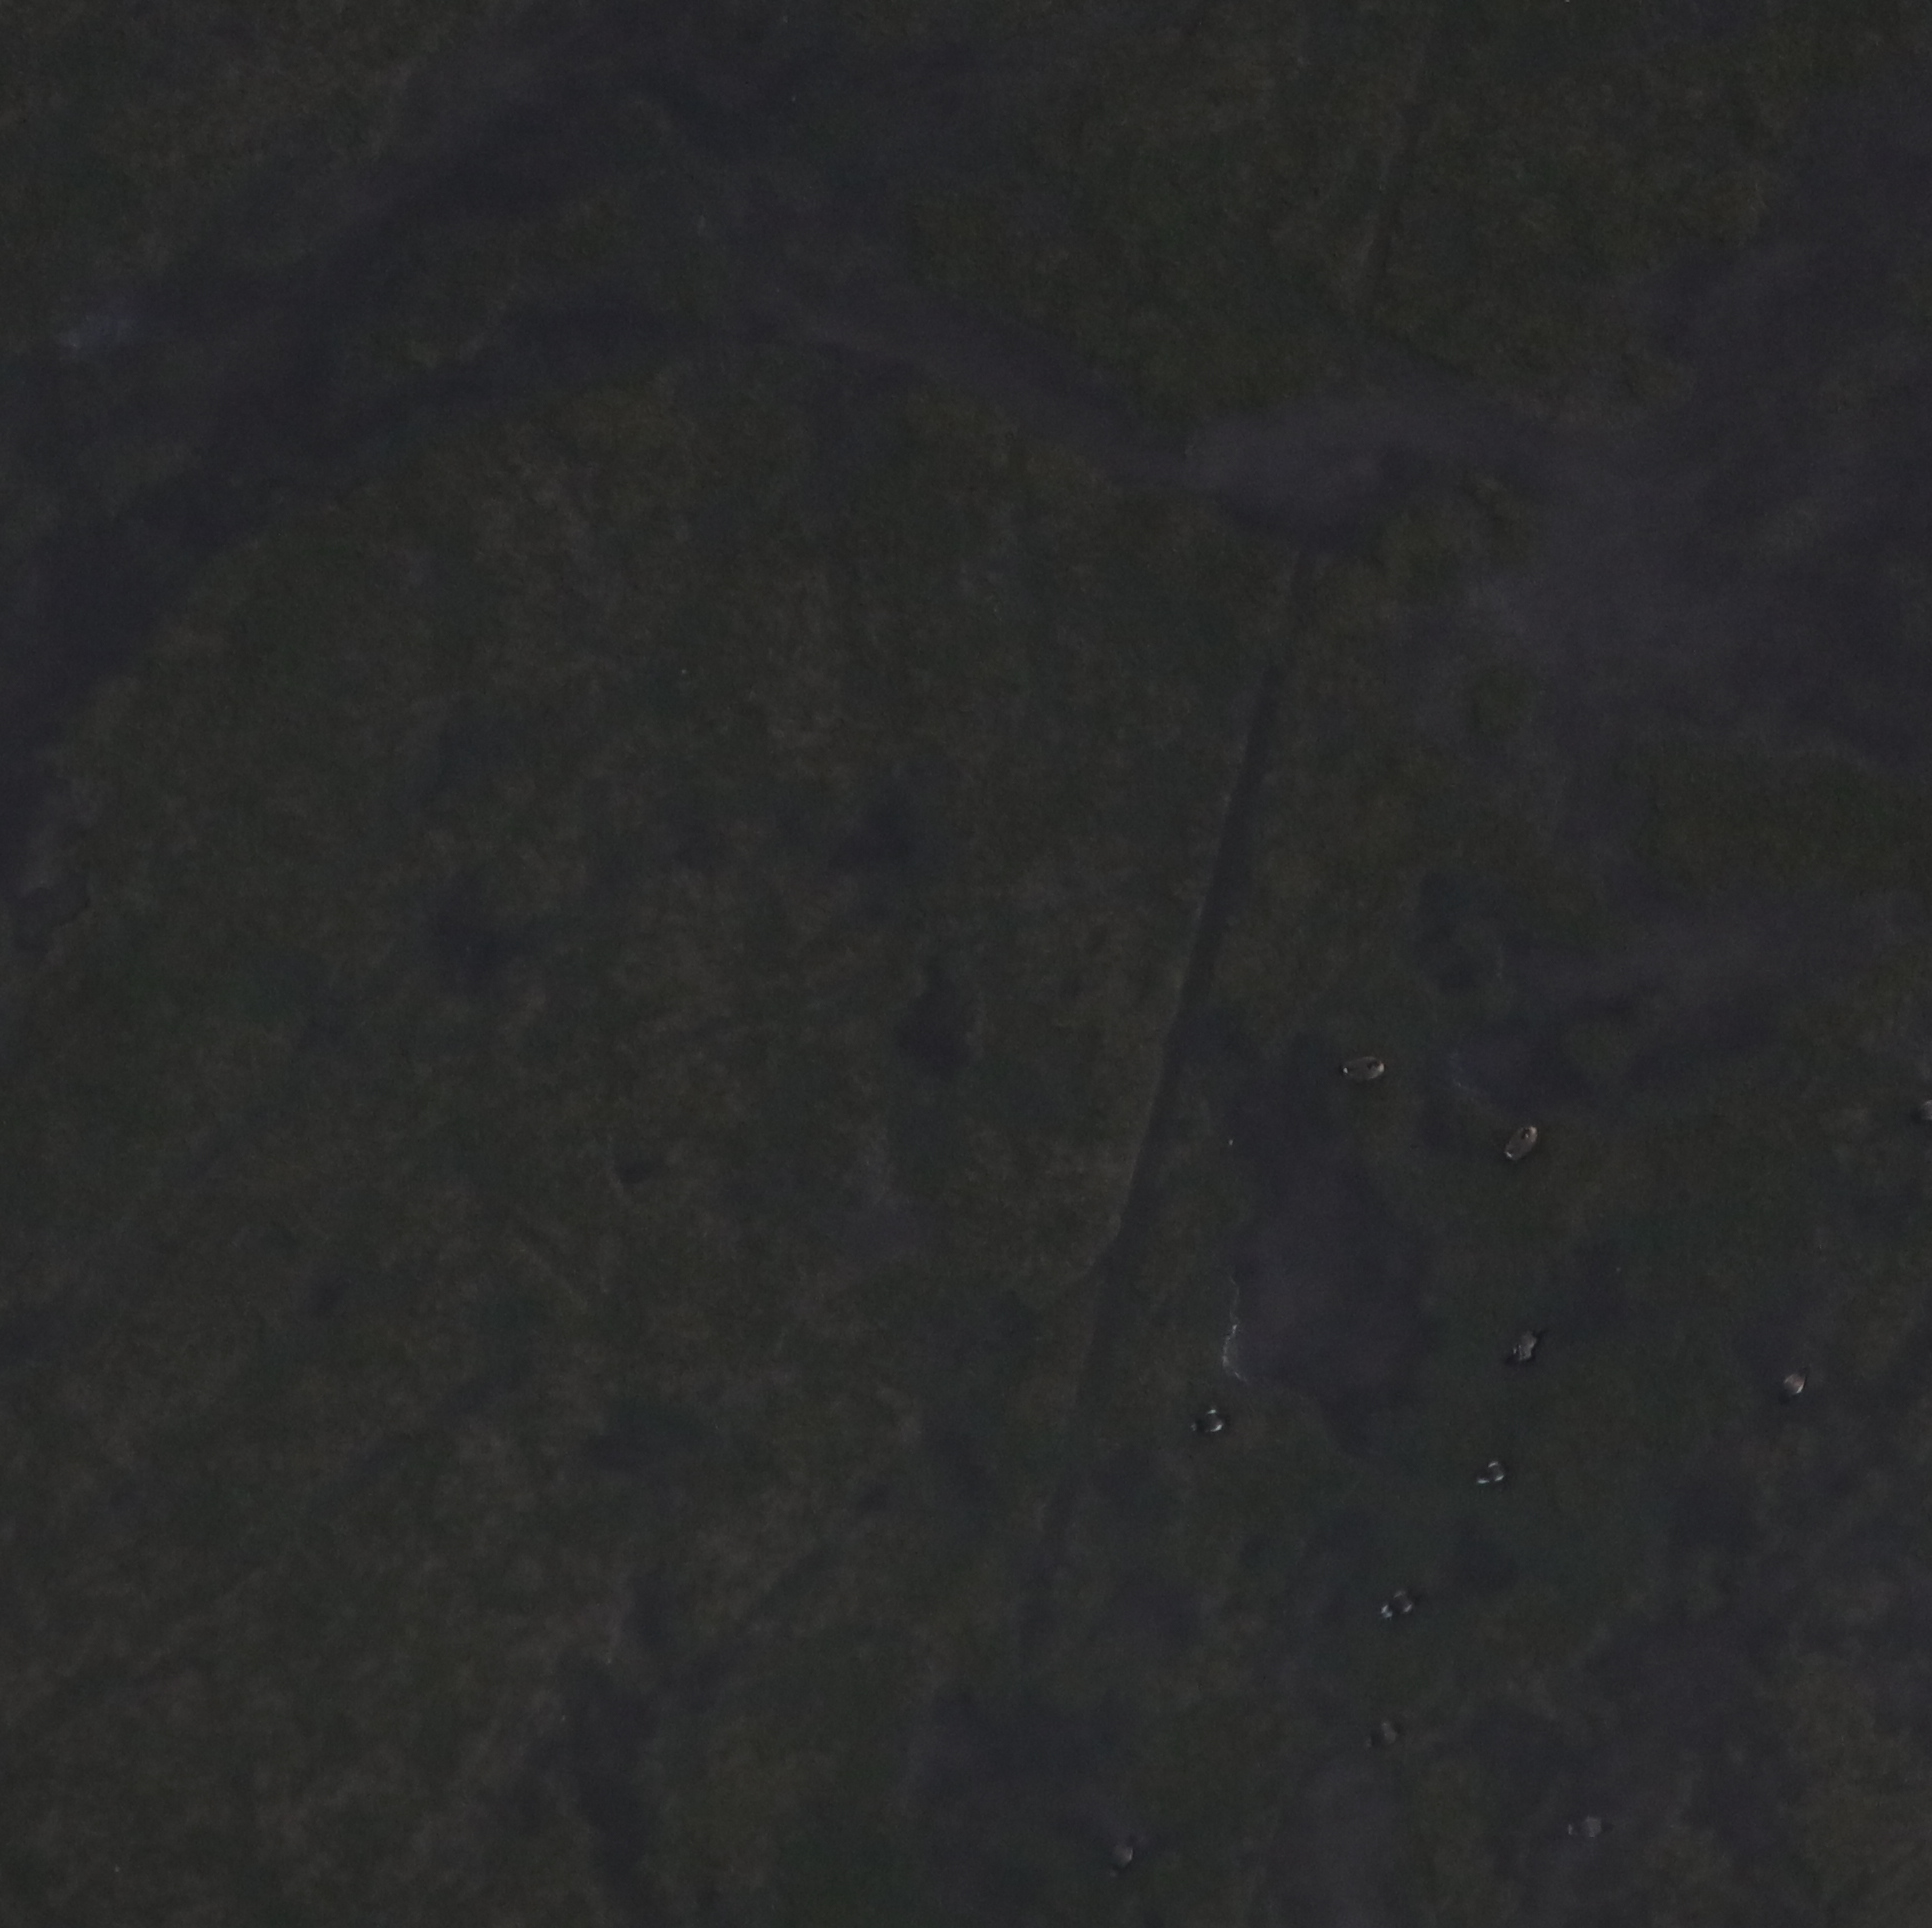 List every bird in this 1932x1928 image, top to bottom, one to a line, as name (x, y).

Canada goose (1366, 1067)
Canada goose (1519, 1144)
brant (1529, 1346)
brant (1791, 1383)
brant (1211, 1423)
brant (1491, 1473)
brant (1397, 1603)
brant (1384, 1734)
brant (1591, 1825)
brant (1120, 1859)